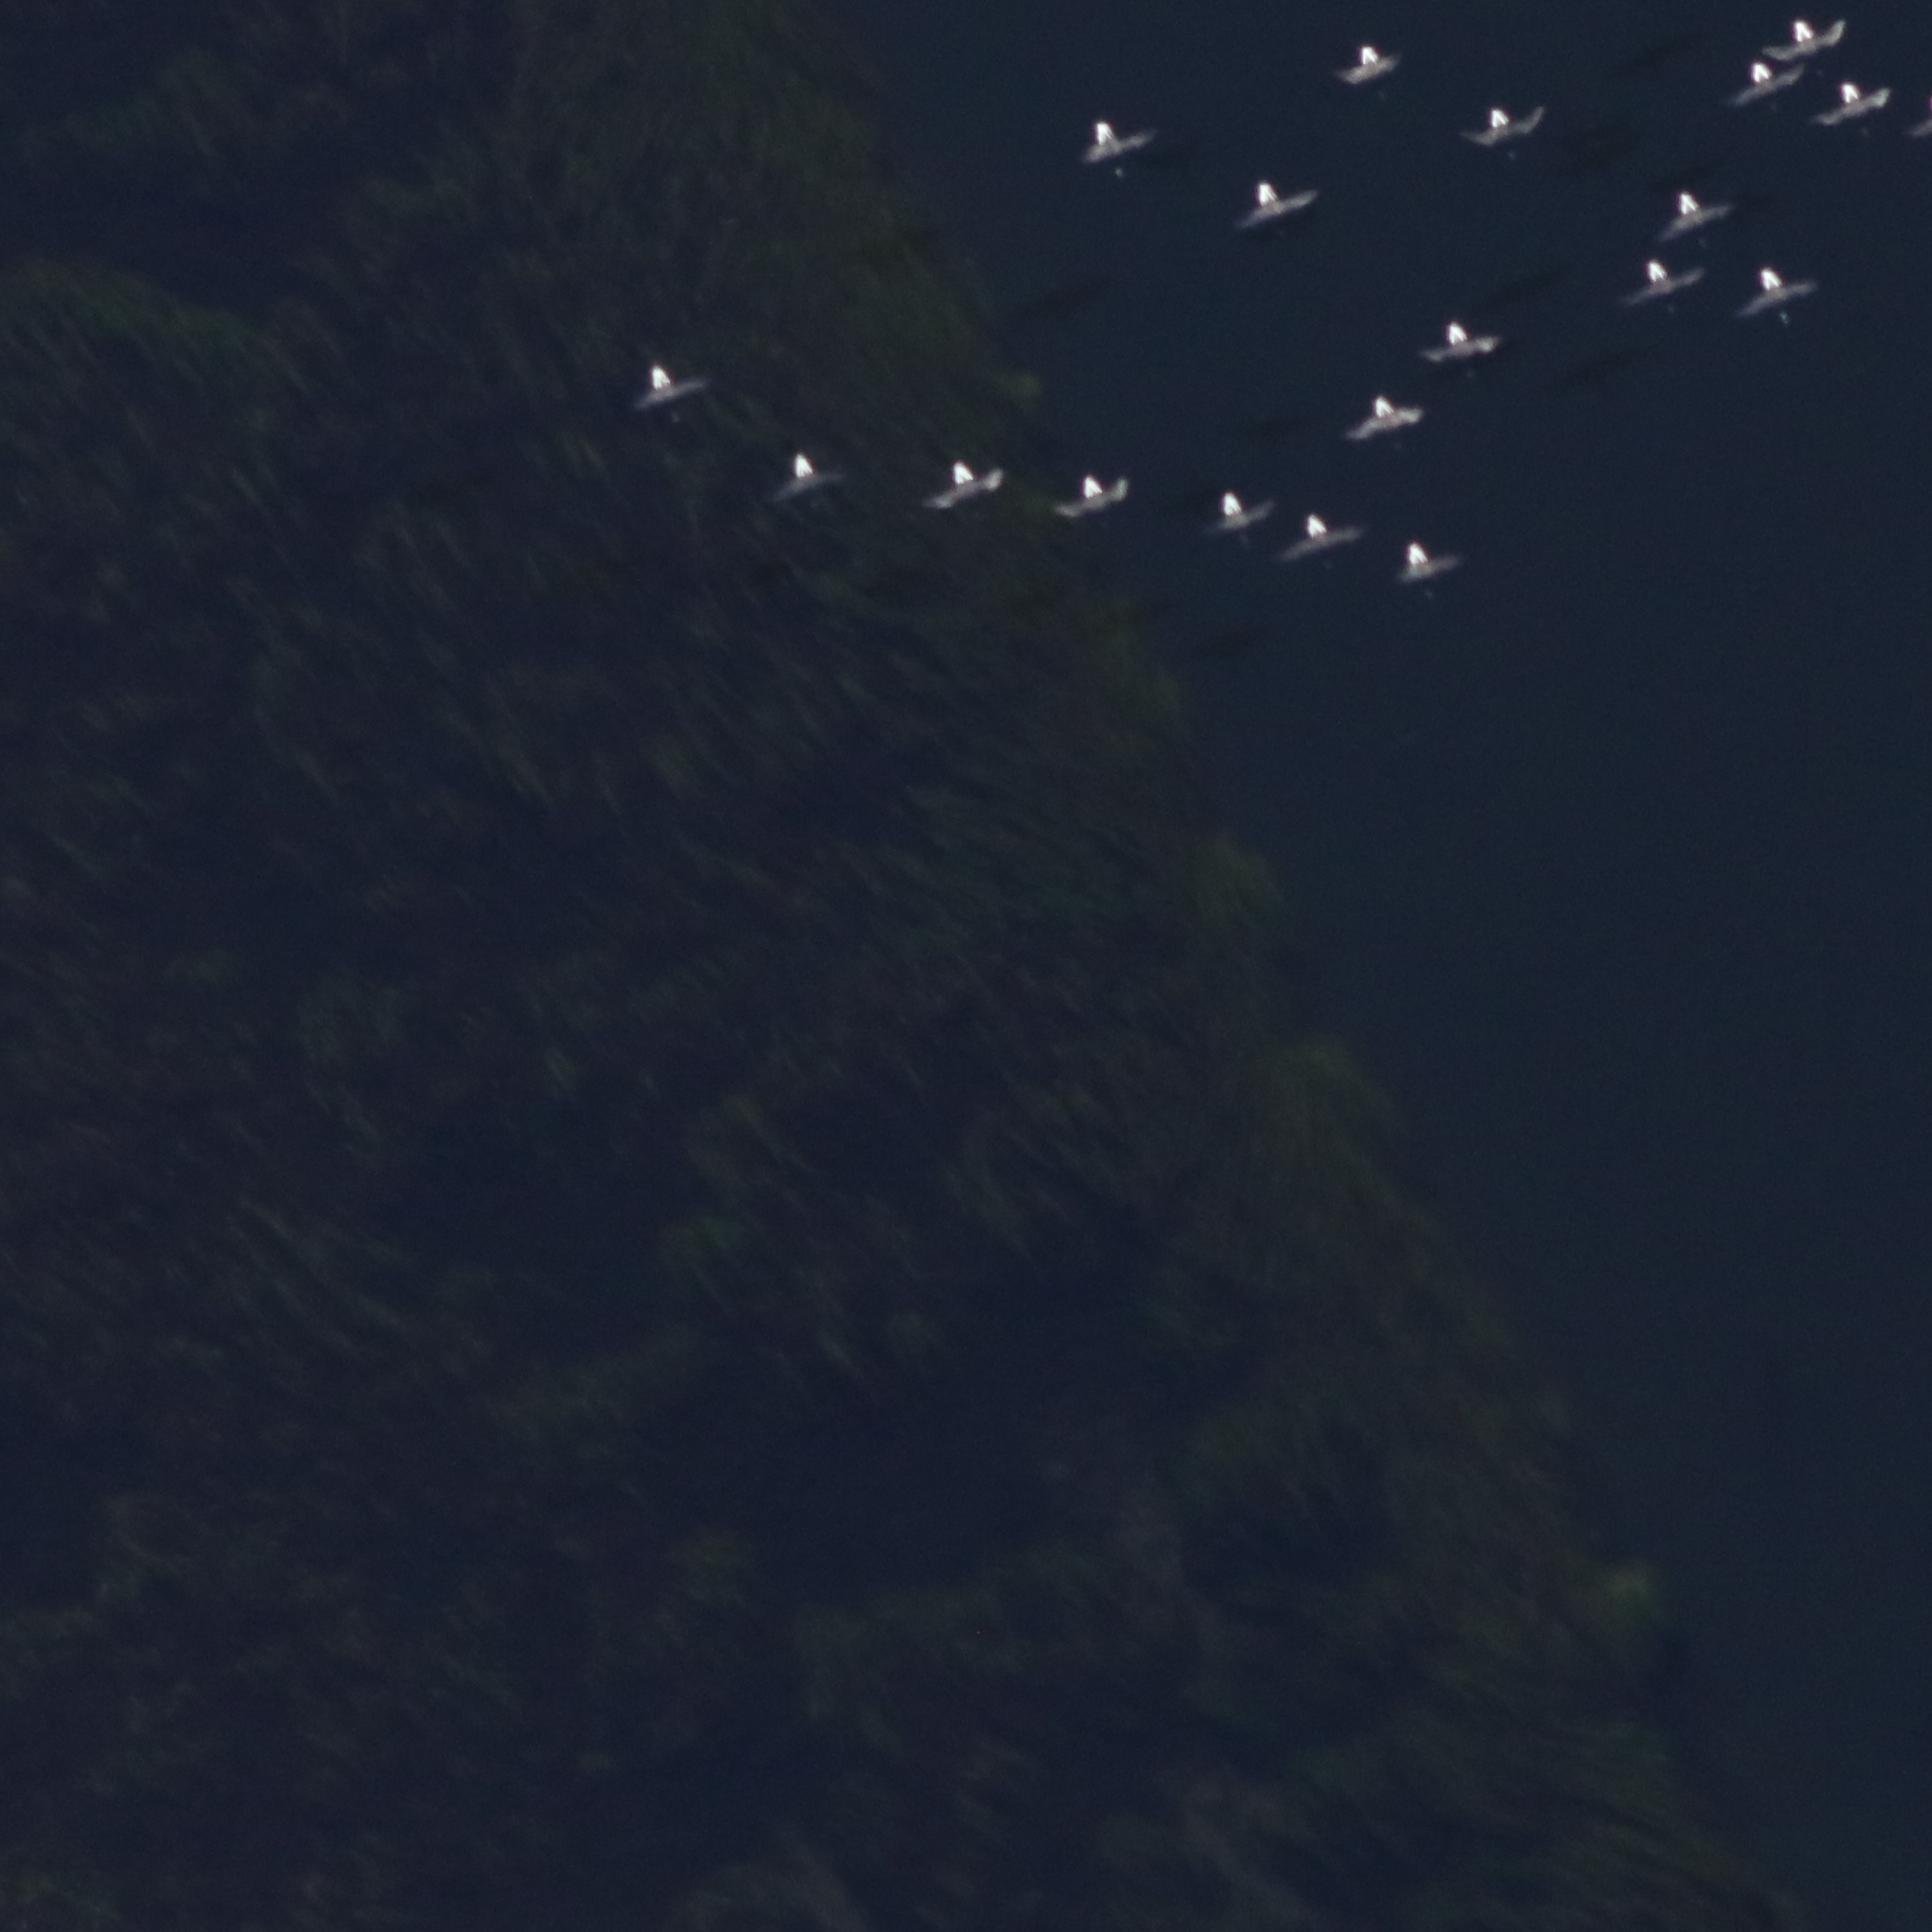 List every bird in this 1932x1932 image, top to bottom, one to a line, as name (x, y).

brant (1806, 40)
brant (1376, 76)
brant (1771, 82)
brant (1860, 111)
brant (1509, 135)
brant (1111, 146)
brant (1279, 208)
brant (1688, 214)
brant (1665, 290)
brant (1778, 295)
brant (1458, 338)
brant (663, 383)
brant (1387, 416)
brant (800, 478)
brant (963, 479)
brant (1090, 502)
brant (1240, 519)
brant (1320, 539)
brant (1426, 567)